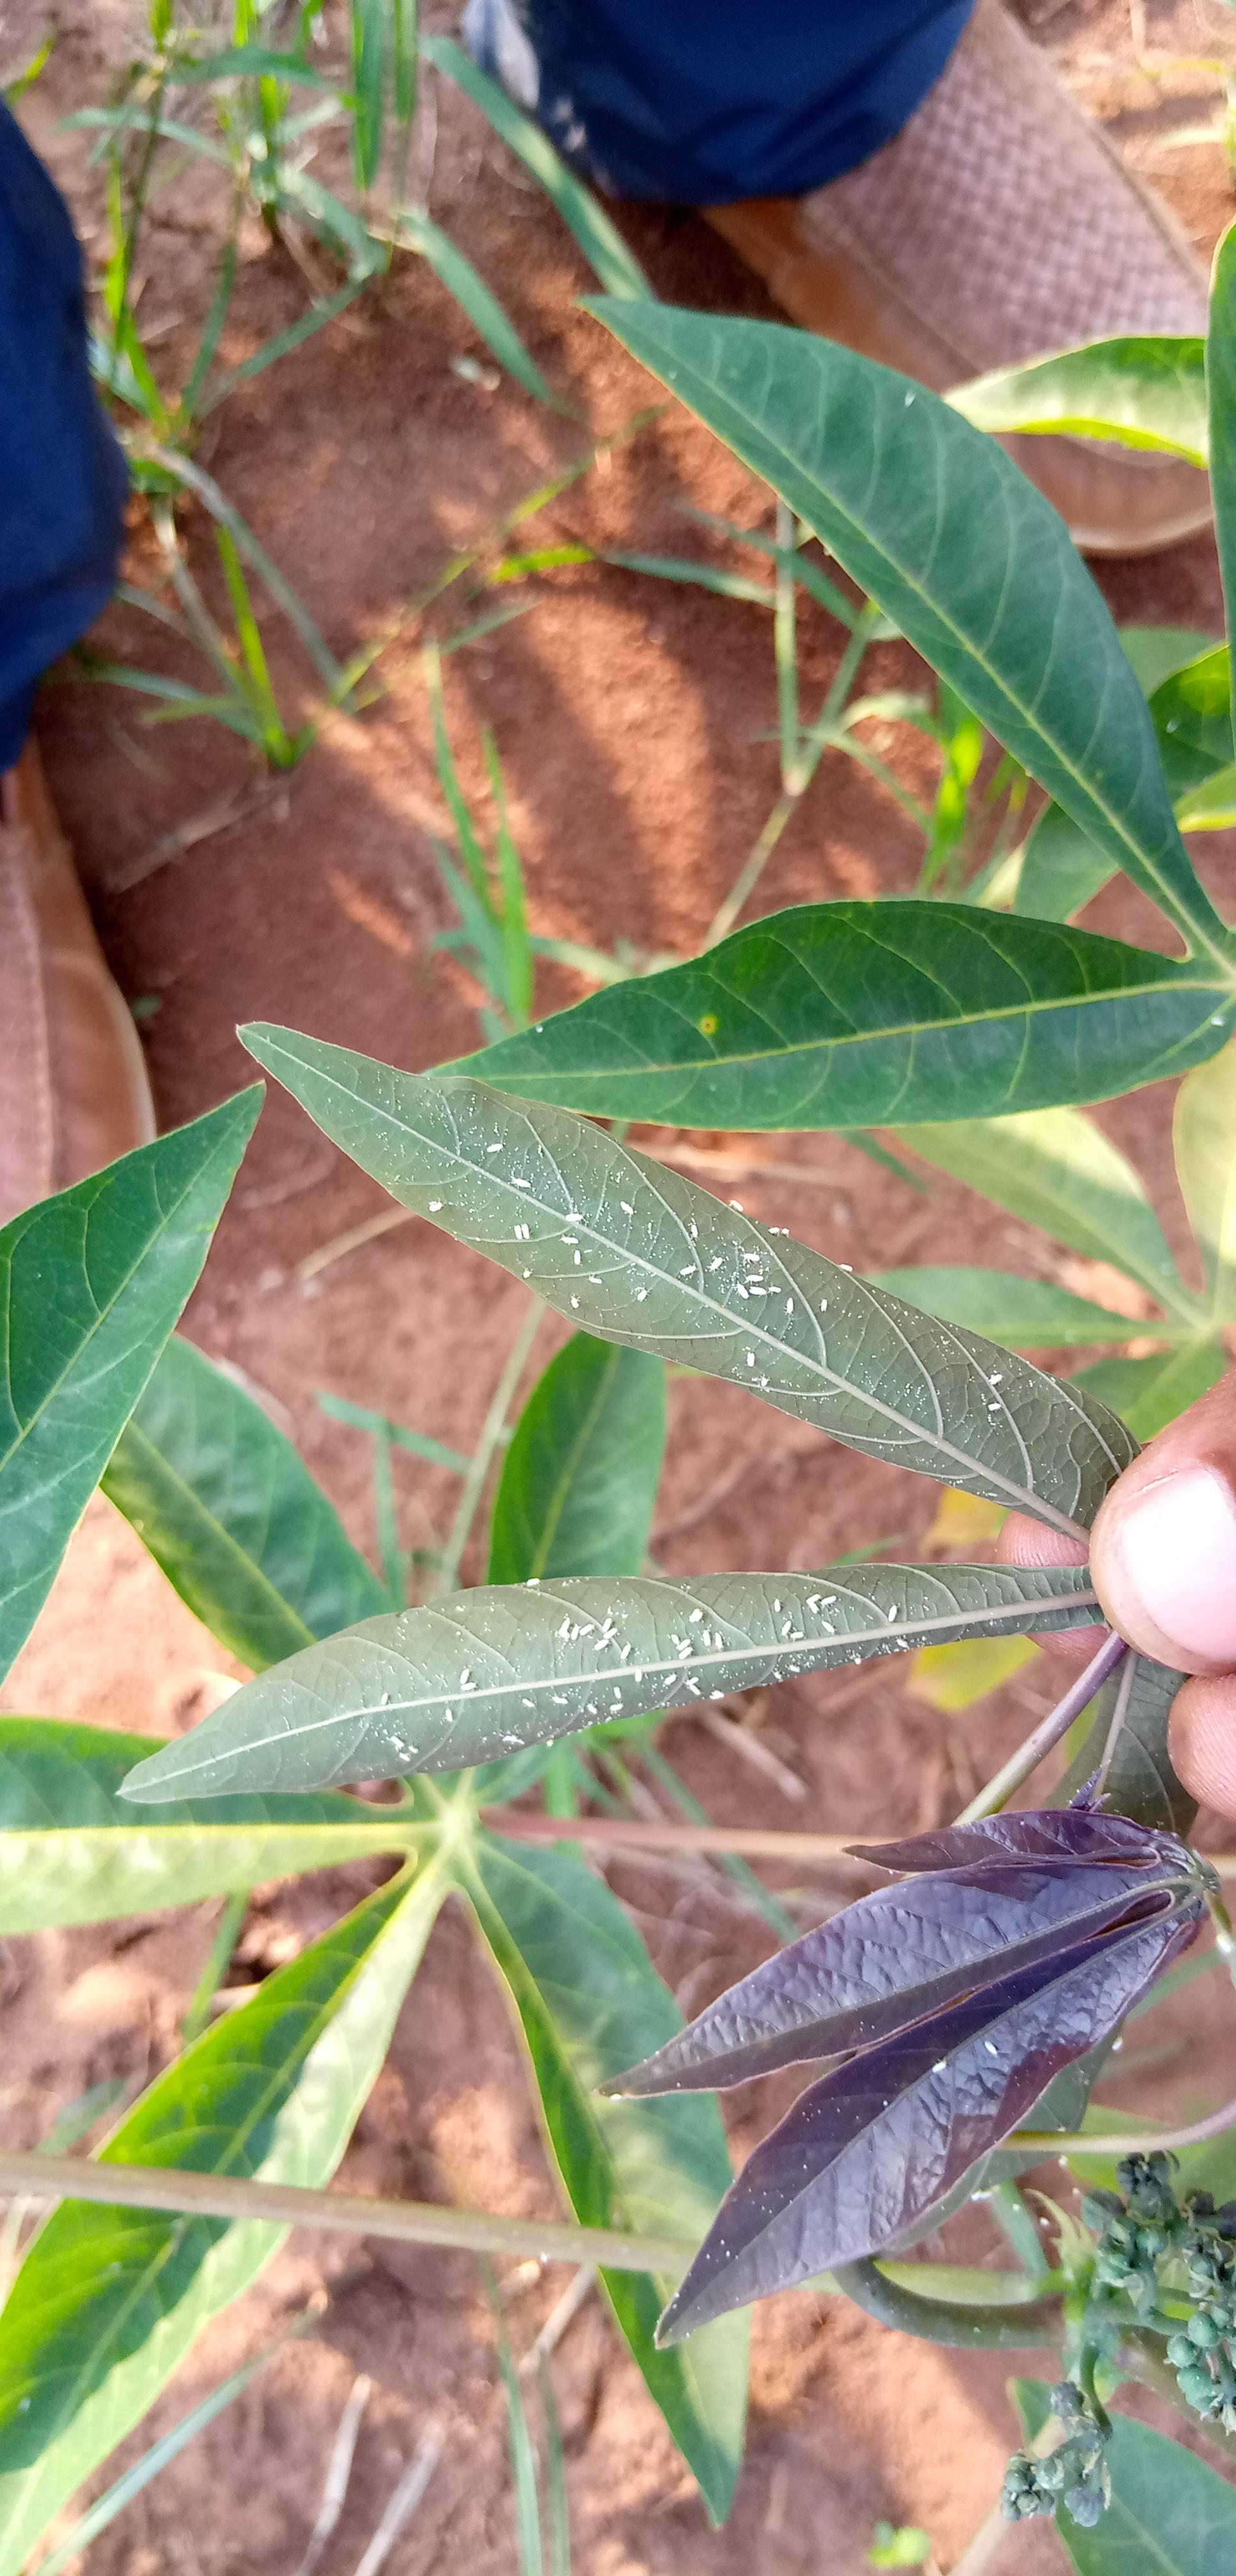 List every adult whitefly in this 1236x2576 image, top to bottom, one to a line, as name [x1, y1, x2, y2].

whitefly [903, 390, 915, 409]
whitefly [1163, 716, 1184, 735]
whitefly [1208, 1015, 1226, 1028]
whitefly [532, 1023, 545, 1034]
whitefly [483, 1141, 505, 1154]
whitefly [509, 1175, 532, 1190]
whitefly [427, 1198, 443, 1213]
whitefly [727, 1199, 744, 1215]
whitefly [618, 1200, 635, 1216]
whitefly [564, 1209, 584, 1224]
whitefly [689, 1222, 700, 1239]
whitefly [521, 1222, 530, 1241]
whitefly [514, 1224, 522, 1240]
whitefly [781, 1226, 791, 1240]
whitefly [767, 1226, 780, 1236]
whitefly [559, 1234, 580, 1245]
whitefly [573, 1249, 582, 1267]
whitefly [742, 1252, 760, 1263]
whitefly [707, 1254, 724, 1273]
whitefly [838, 1262, 853, 1274]
whitefly [678, 1264, 697, 1276]
whitefly [522, 1267, 533, 1280]
whitefly [744, 1272, 765, 1283]
whitefly [587, 1274, 604, 1285]
whitefly [736, 1282, 749, 1300]
whitefly [768, 1284, 783, 1294]
whitefly [749, 1285, 767, 1296]
whitefly [636, 1289, 650, 1303]
whitefly [568, 1294, 580, 1310]
whitefly [785, 1296, 794, 1315]
whitefly [819, 1297, 827, 1313]
whitefly [745, 1350, 757, 1368]
whitefly [986, 1372, 1006, 1387]
whitefly [760, 1374, 769, 1387]
whitefly [985, 1400, 1006, 1413]
whitefly [525, 1575, 541, 1587]
whitefly [806, 1592, 821, 1603]
whitefly [819, 1593, 838, 1607]
whitefly [772, 1596, 782, 1612]
whitefly [808, 1602, 821, 1615]
whitefly [887, 1602, 898, 1623]
whitefly [689, 1608, 700, 1622]
whitefly [696, 1611, 703, 1622]
whitefly [559, 1615, 572, 1630]
whitefly [602, 1617, 612, 1632]
whitefly [780, 1619, 791, 1636]
whitefly [821, 1621, 836, 1633]
whitefly [570, 1622, 579, 1640]
whitefly [579, 1623, 595, 1636]
whitefly [603, 1627, 618, 1638]
whitefly [702, 1628, 713, 1647]
whitefly [557, 1630, 571, 1639]
whitefly [789, 1630, 805, 1639]
whitefly [714, 1631, 722, 1649]
whitefly [670, 1634, 680, 1645]
whitefly [895, 1637, 909, 1649]
whitefly [677, 1638, 691, 1651]
whitefly [594, 1639, 610, 1651]
whitefly [619, 1640, 631, 1660]
whitefly [678, 1647, 693, 1660]
whitefly [852, 1655, 863, 1665]
whitefly [786, 1662, 802, 1673]
whitefly [458, 1667, 470, 1684]
whitefly [634, 1667, 643, 1683]
whitefly [772, 1669, 785, 1680]
whitefly [662, 1671, 677, 1685]
whitefly [686, 1676, 700, 1685]
whitefly [459, 1681, 478, 1692]
whitefly [689, 1684, 701, 1696]
whitefly [612, 1685, 623, 1699]
whitefly [707, 1687, 726, 1699]
whitefly [379, 1690, 389, 1707]
whitefly [551, 1696, 570, 1705]
whitefly [521, 1698, 536, 1708]
whitefly [585, 1701, 600, 1715]
whitefly [609, 1701, 624, 1713]
whitefly [444, 1708, 455, 1724]
whitefly [500, 1733, 526, 1747]
whitefly [391, 1735, 404, 1749]
whitefly [545, 1738, 554, 1748]
whitefly [408, 1745, 419, 1755]
whitefly [398, 1751, 411, 1763]
whitefly [1215, 1933, 1233, 1954]
whitefly [1109, 2034, 1124, 2051]
whitefly [983, 2037, 1000, 2057]
whitefly [930, 2056, 949, 2072]
whitefly [1056, 2124, 1067, 2132]
whitefly [1056, 2152, 1069, 2168]
whitefly [1070, 2186, 1082, 2197]
whitefly [971, 2187, 980, 2202]
whitefly [981, 2188, 992, 2202]
whitefly [1010, 2201, 1022, 2213]
whitefly [1038, 2215, 1052, 2228]